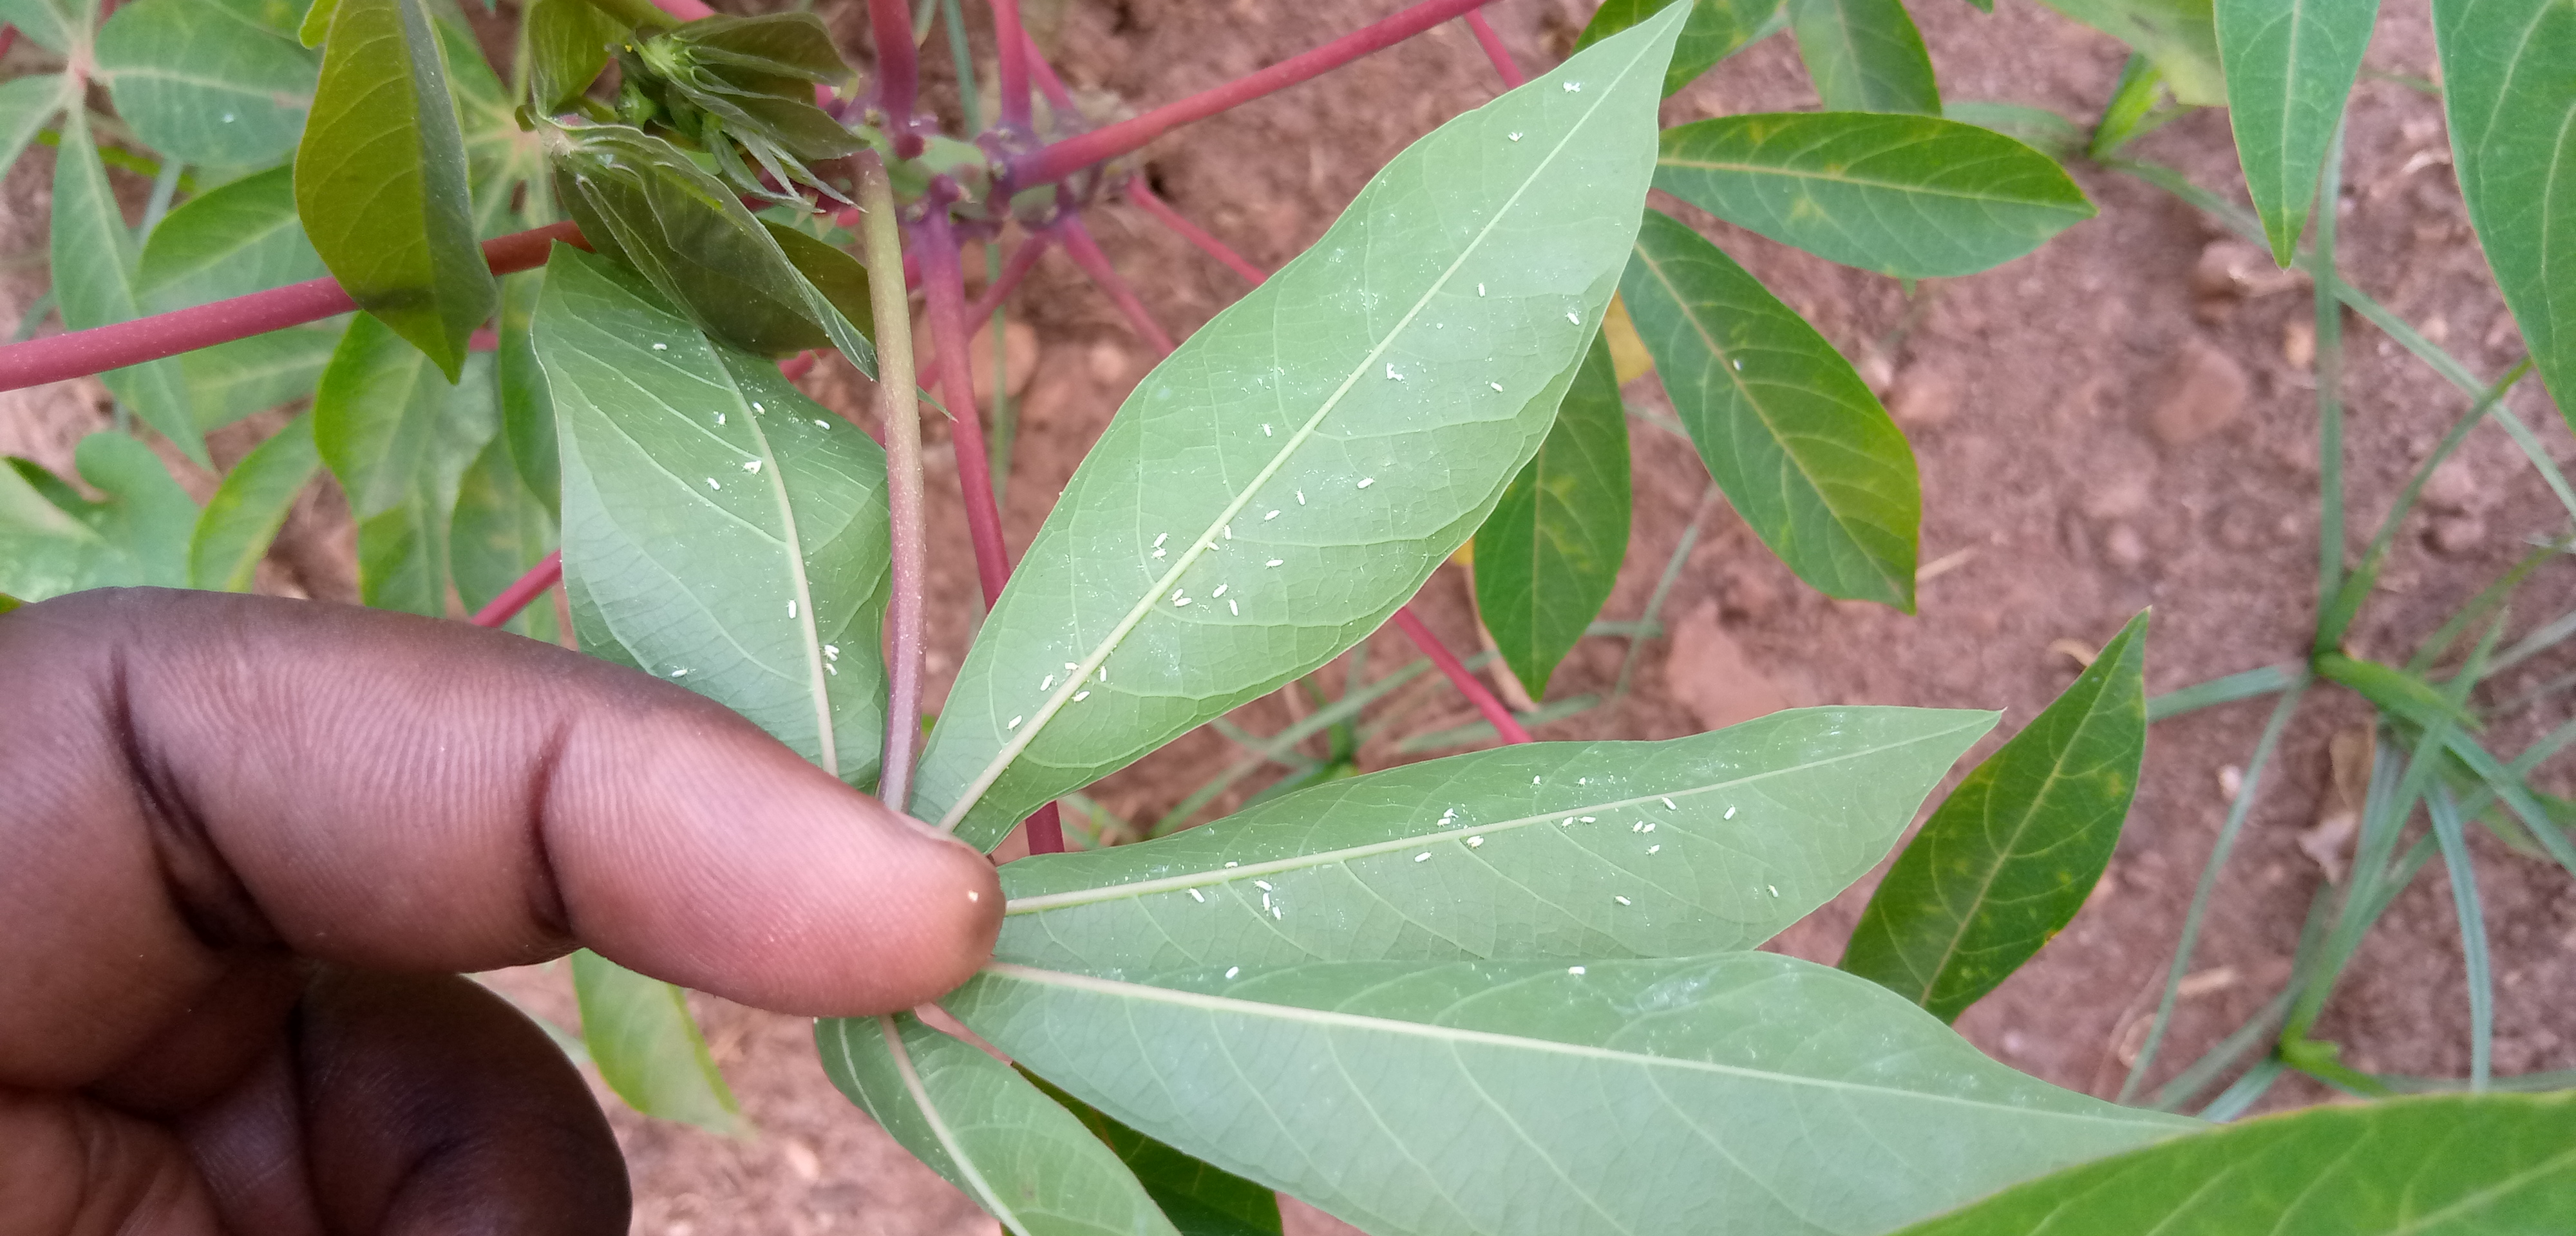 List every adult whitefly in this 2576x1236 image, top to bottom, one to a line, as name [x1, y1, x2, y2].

whitefly [1558, 75, 1583, 97]
whitefly [1504, 126, 1525, 145]
whitefly [1476, 279, 1489, 300]
whitefly [1562, 308, 1583, 330]
whitefly [647, 339, 674, 354]
whitefly [1729, 356, 1744, 371]
whitefly [1383, 357, 1397, 380]
whitefly [1486, 379, 1506, 396]
whitefly [750, 398, 769, 418]
whitefly [714, 409, 729, 427]
whitefly [809, 414, 835, 437]
whitefly [1260, 419, 1274, 439]
whitefly [739, 453, 765, 479]
whitefly [703, 471, 723, 498]
whitefly [1356, 473, 1376, 491]
whitefly [1293, 485, 1312, 508]
whitefly [1264, 507, 1282, 524]
whitefly [1220, 520, 1238, 543]
whitefly [1153, 529, 1169, 547]
whitefly [1202, 539, 1222, 552]
whitefly [1151, 547, 1168, 558]
whitefly [1262, 557, 1287, 569]
whitefly [1208, 581, 1231, 599]
whitefly [1169, 586, 1188, 603]
whitefly [1224, 594, 1242, 617]
whitefly [785, 596, 799, 623]
whitefly [1172, 596, 1194, 610]
whitefly [822, 640, 845, 655]
whitefly [822, 650, 839, 664]
whitefly [1096, 657, 1114, 688]
whitefly [1061, 659, 1081, 675]
whitefly [824, 660, 842, 679]
whitefly [666, 664, 696, 680]
whitefly [1035, 669, 1060, 695]
whitefly [1070, 688, 1092, 706]
whitefly [1004, 712, 1028, 733]
whitefly [1526, 771, 1543, 788]
whitefly [1574, 772, 1589, 790]
whitefly [1657, 791, 1679, 814]
whitefly [1721, 801, 1739, 822]
whitefly [1441, 805, 1461, 818]
whitefly [1578, 814, 1598, 827]
whitefly [1559, 814, 1575, 831]
whitefly [1435, 816, 1452, 829]
whitefly [1631, 818, 1643, 834]
whitefly [1641, 819, 1656, 836]
whitefly [1464, 834, 1481, 843]
whitefly [1471, 837, 1487, 850]
whitefly [1645, 841, 1662, 856]
whitefly [1408, 848, 1434, 866]
whitefly [1222, 859, 1240, 870]
whitefly [1252, 877, 1275, 893]
whitefly [1766, 883, 1779, 900]
whitefly [1186, 885, 1209, 906]
whitefly [1260, 890, 1274, 911]
whitefly [1610, 892, 1633, 909]
whitefly [1269, 901, 1285, 922]
whitefly [1222, 962, 1240, 980]
whitefly [1566, 962, 1587, 978]